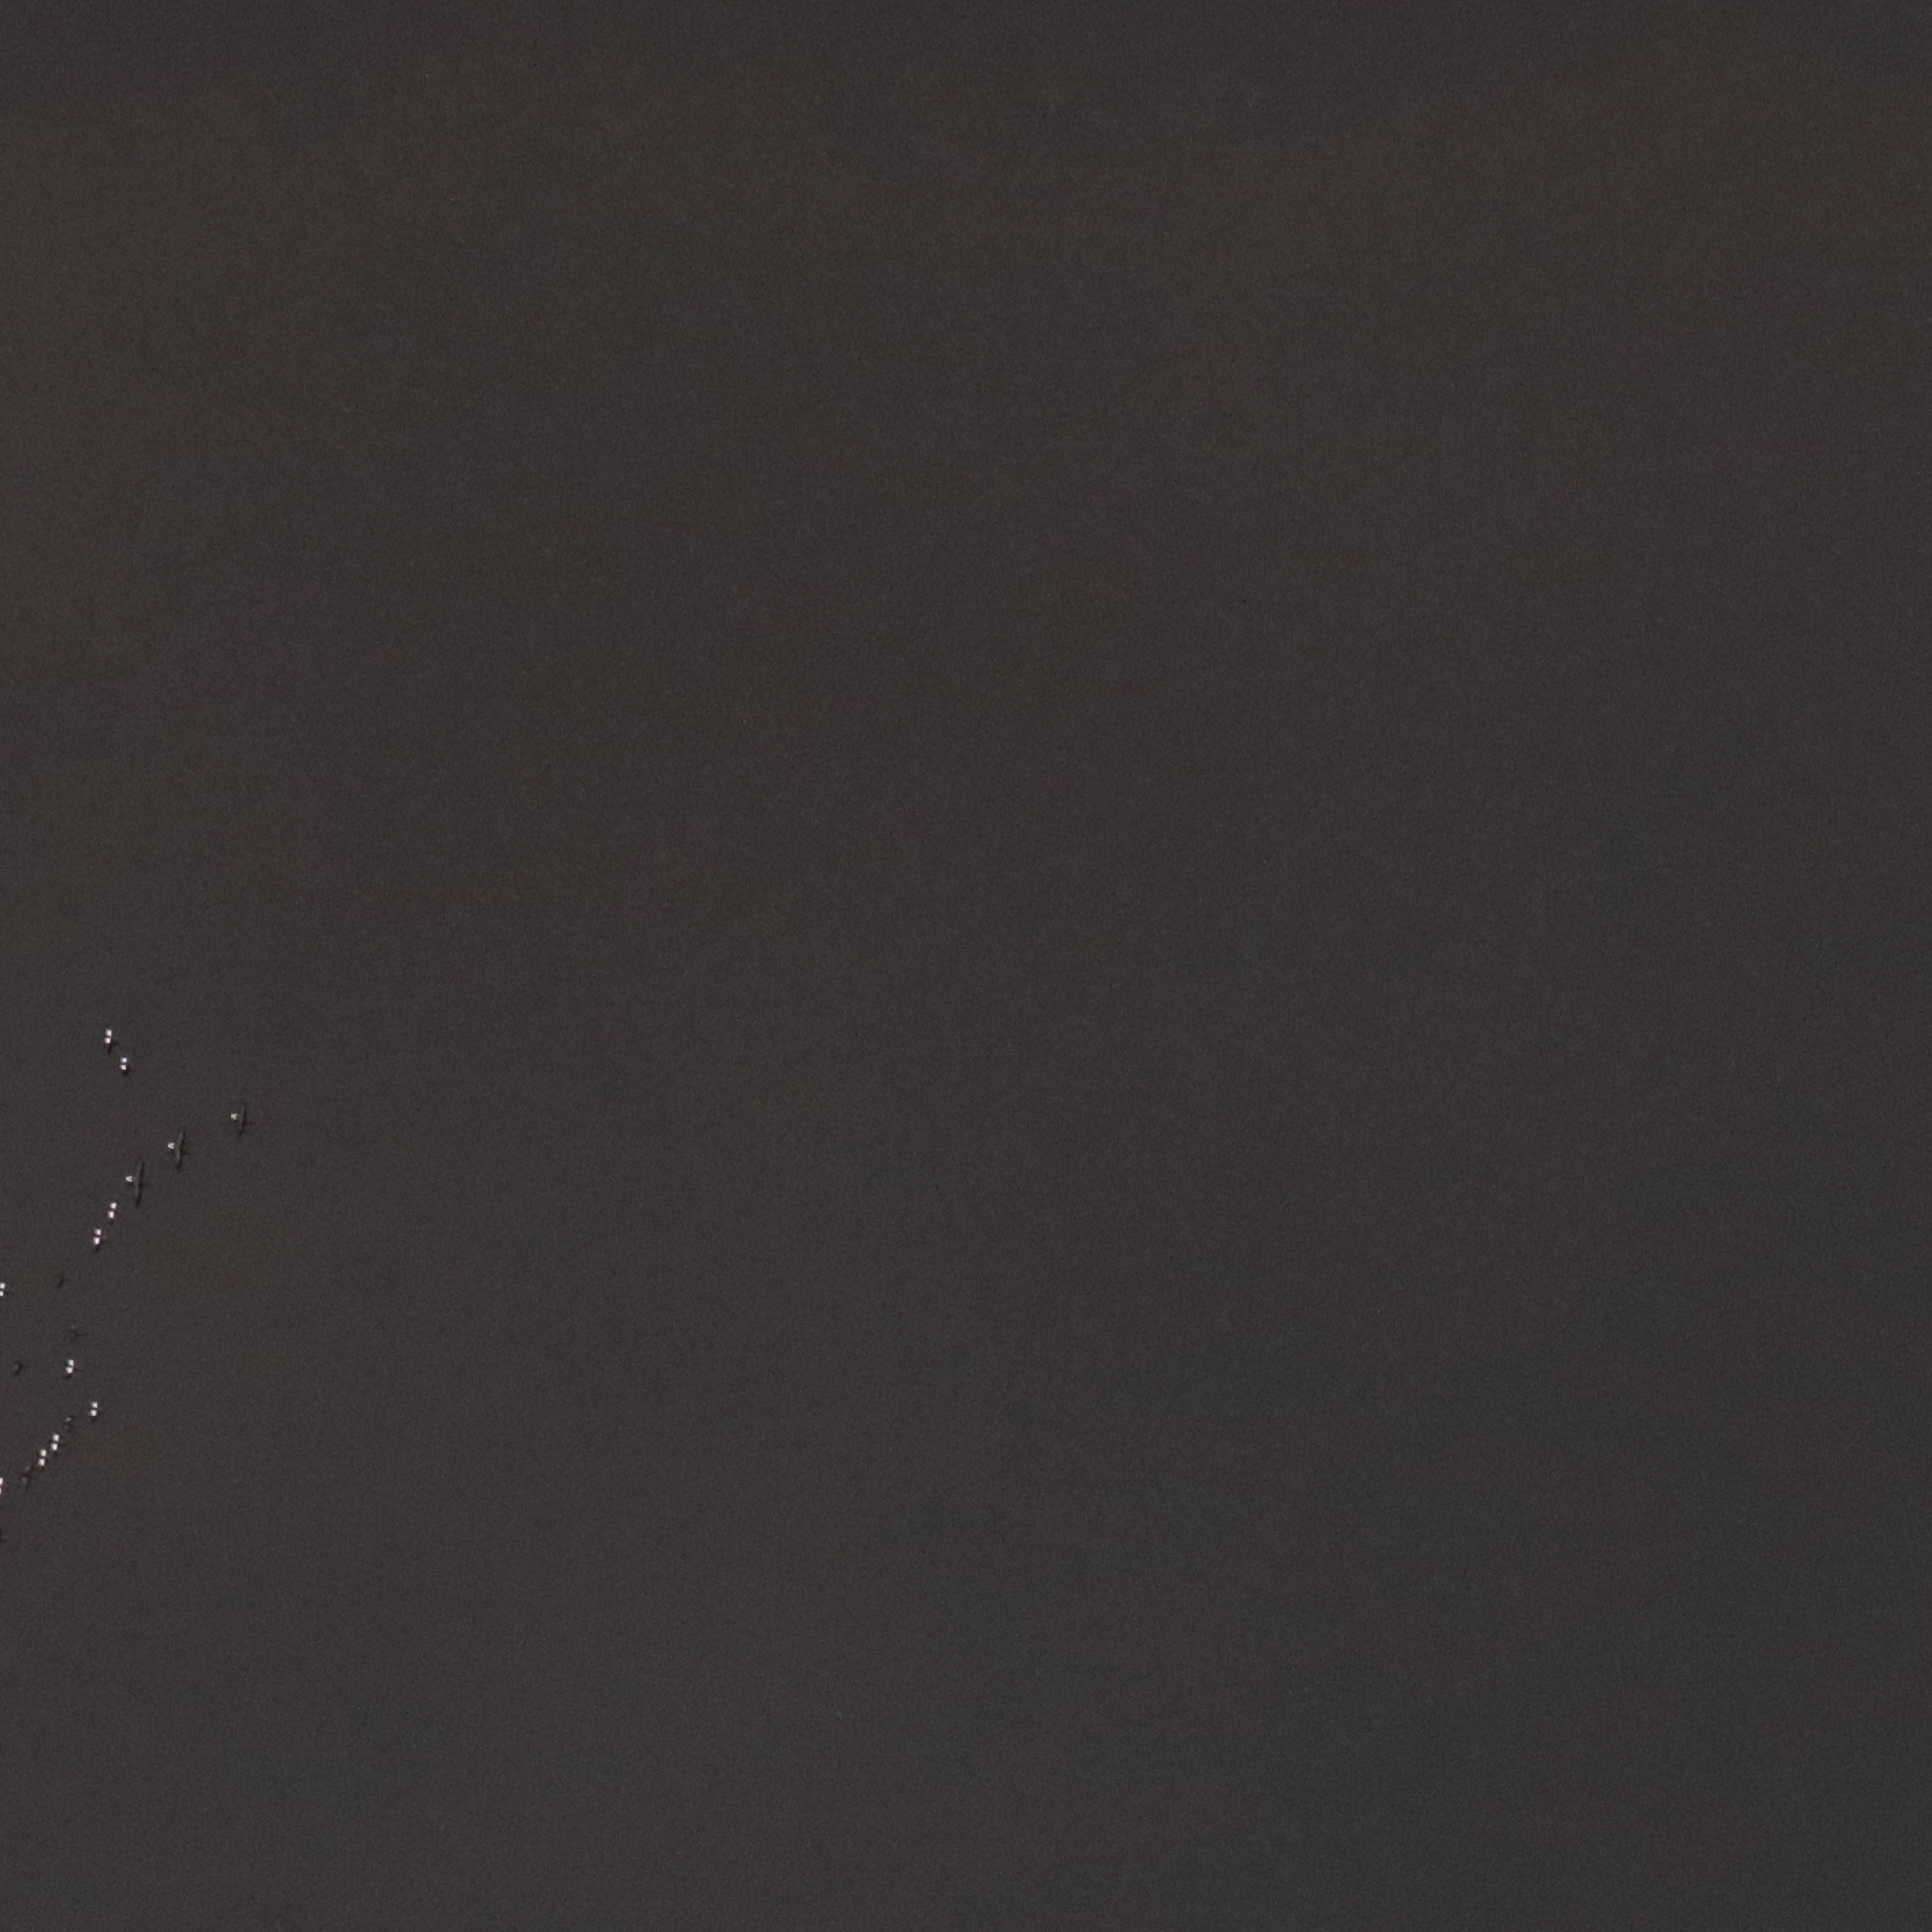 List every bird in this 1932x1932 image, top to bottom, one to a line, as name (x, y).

other bird (106, 1039)
other bird (128, 1067)
brant (241, 1120)
brant (179, 1146)
brant (133, 1182)
other bird (112, 1214)
other bird (103, 1237)
other bird (2, 1284)
other bird (77, 1336)
other bird (23, 1368)
other bird (73, 1374)
other bird (105, 1415)
other bird (72, 1429)
other bird (59, 1446)
other bird (41, 1463)
other bird (23, 1481)